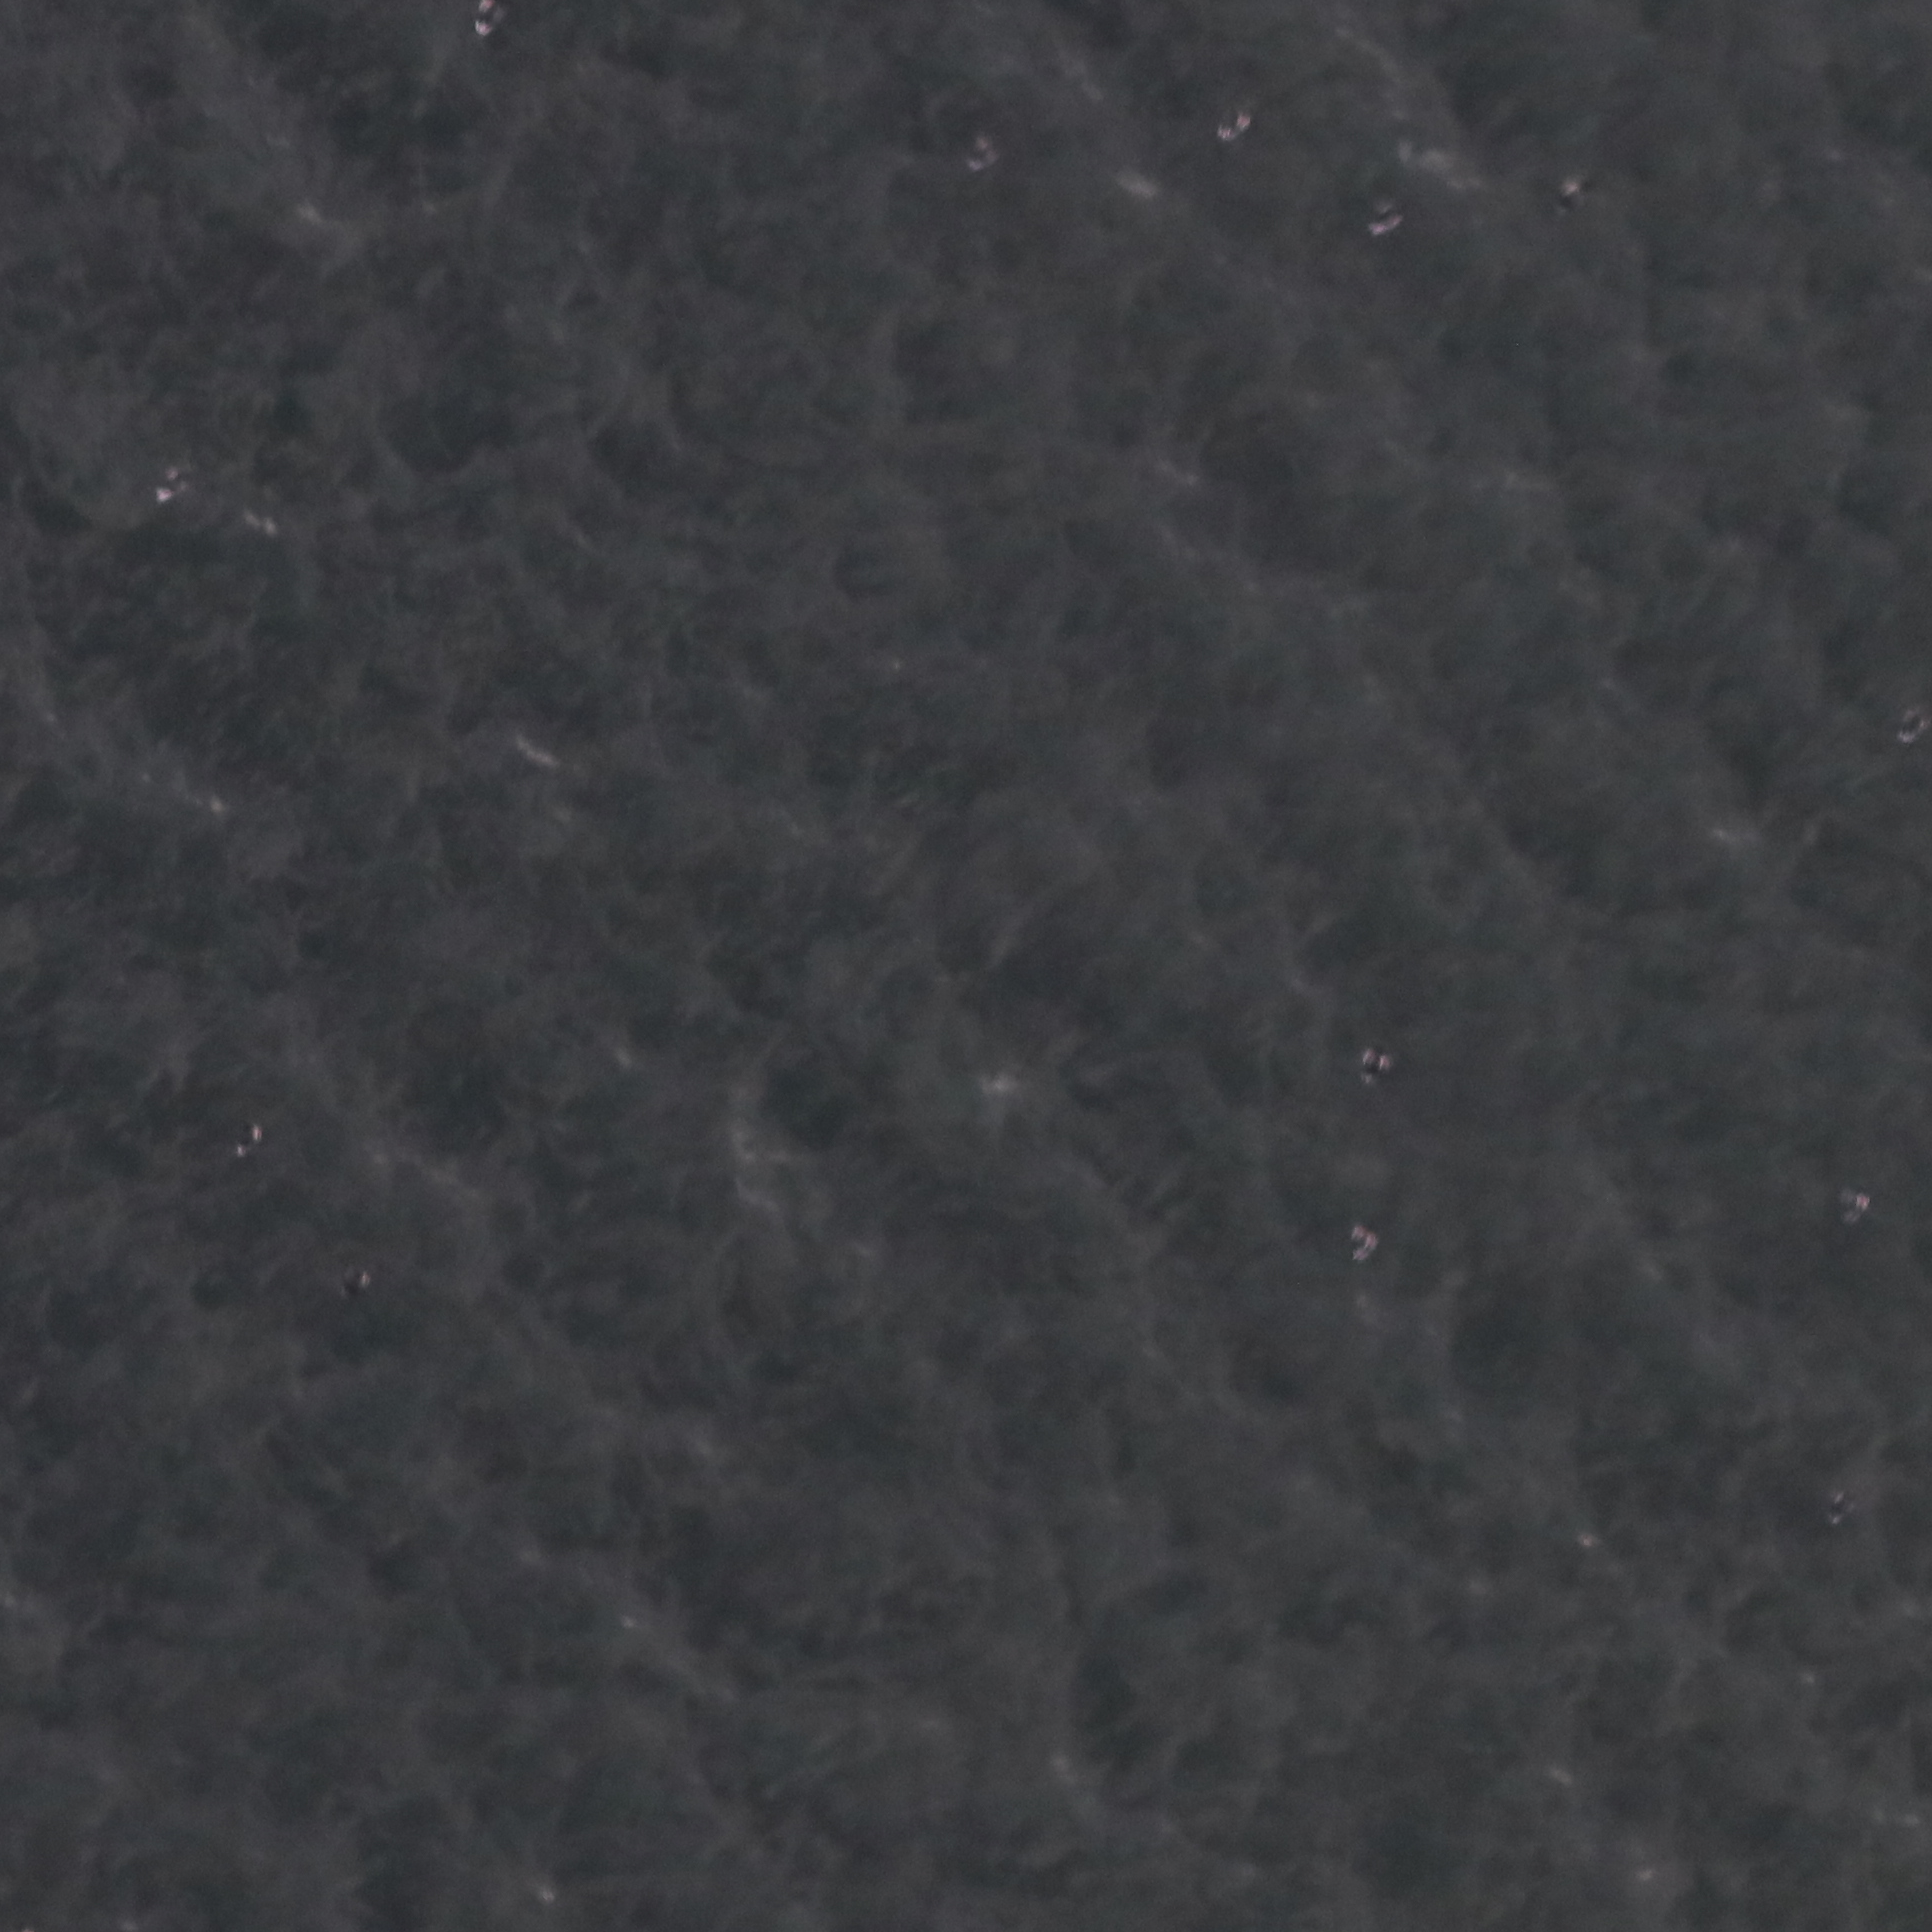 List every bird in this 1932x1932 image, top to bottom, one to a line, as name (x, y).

brant (491, 10)
brant (1233, 119)
brant (979, 151)
brant (1570, 195)
brant (1384, 219)
brant (172, 483)
brant (1911, 723)
brant (1374, 1060)
brant (250, 1136)
brant (1852, 1201)
brant (1364, 1241)
brant (357, 1281)
brant (1845, 1507)